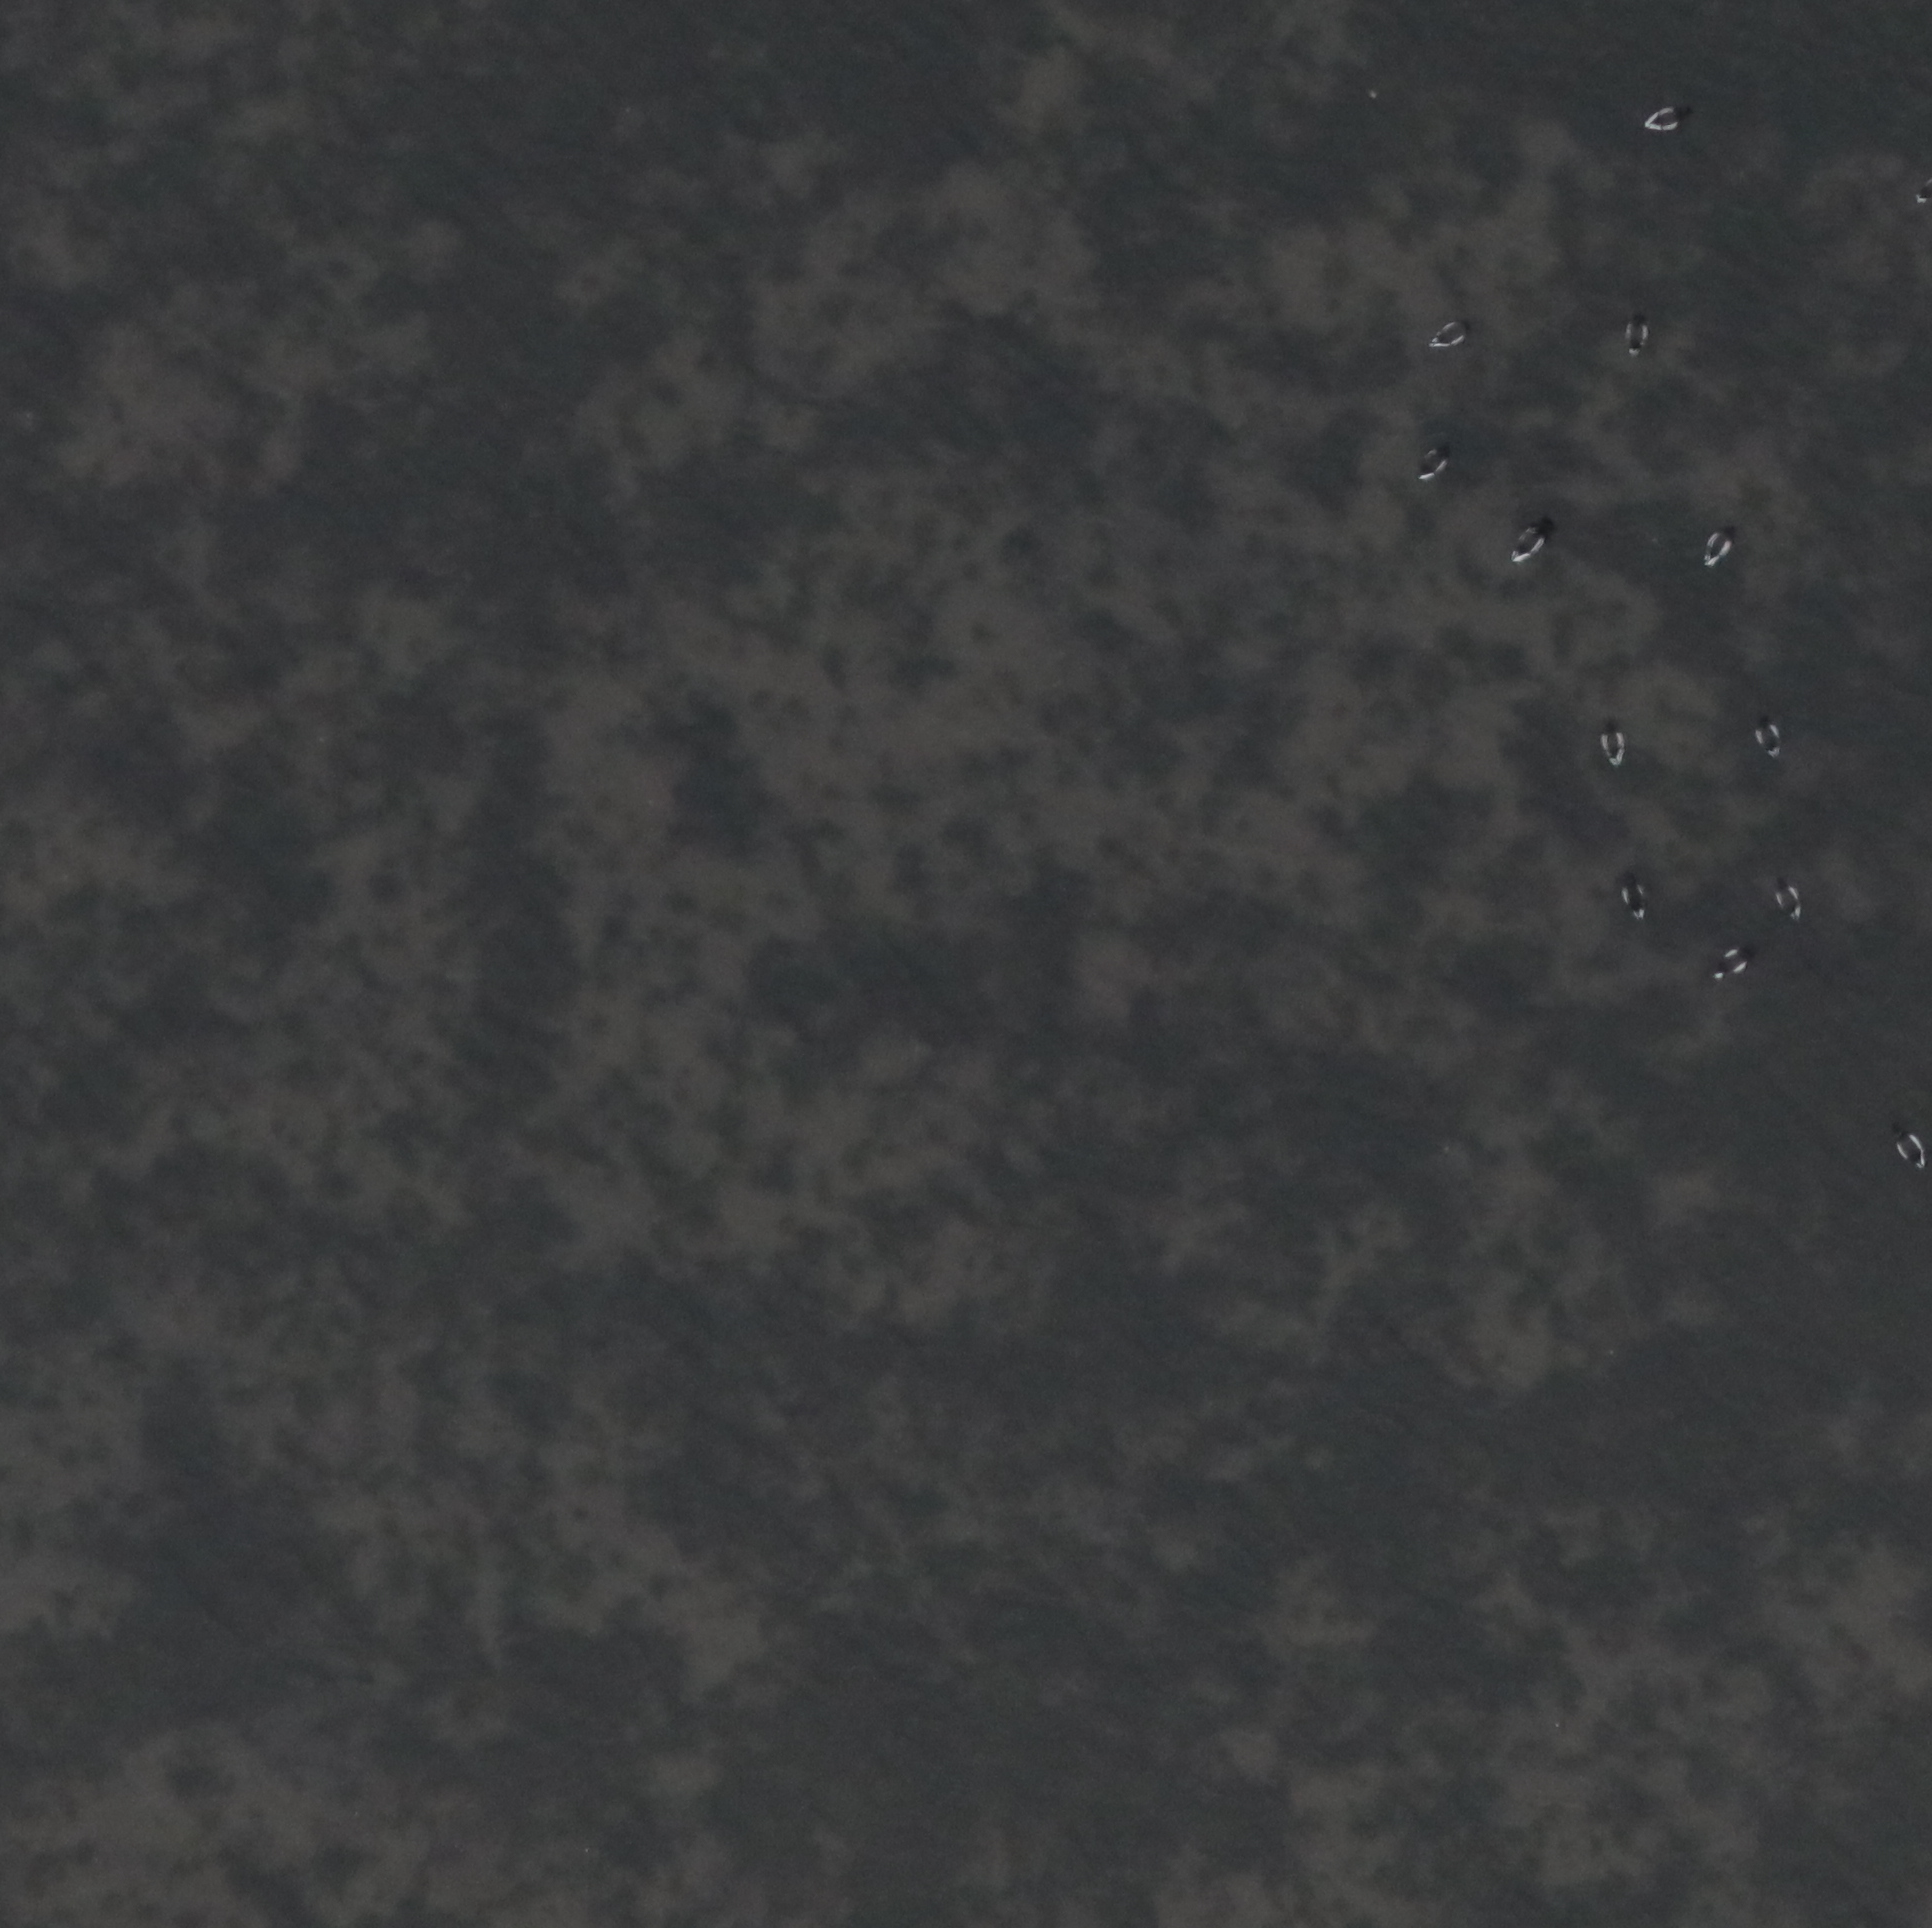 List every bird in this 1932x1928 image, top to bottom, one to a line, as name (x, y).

brant (1665, 118)
brant (1931, 191)
brant (1449, 334)
brant (1636, 335)
brant (1433, 461)
brant (1530, 542)
brant (1717, 546)
brant (1765, 736)
brant (1612, 743)
brant (1634, 899)
brant (1787, 900)
brant (1733, 964)
brant (1908, 1149)